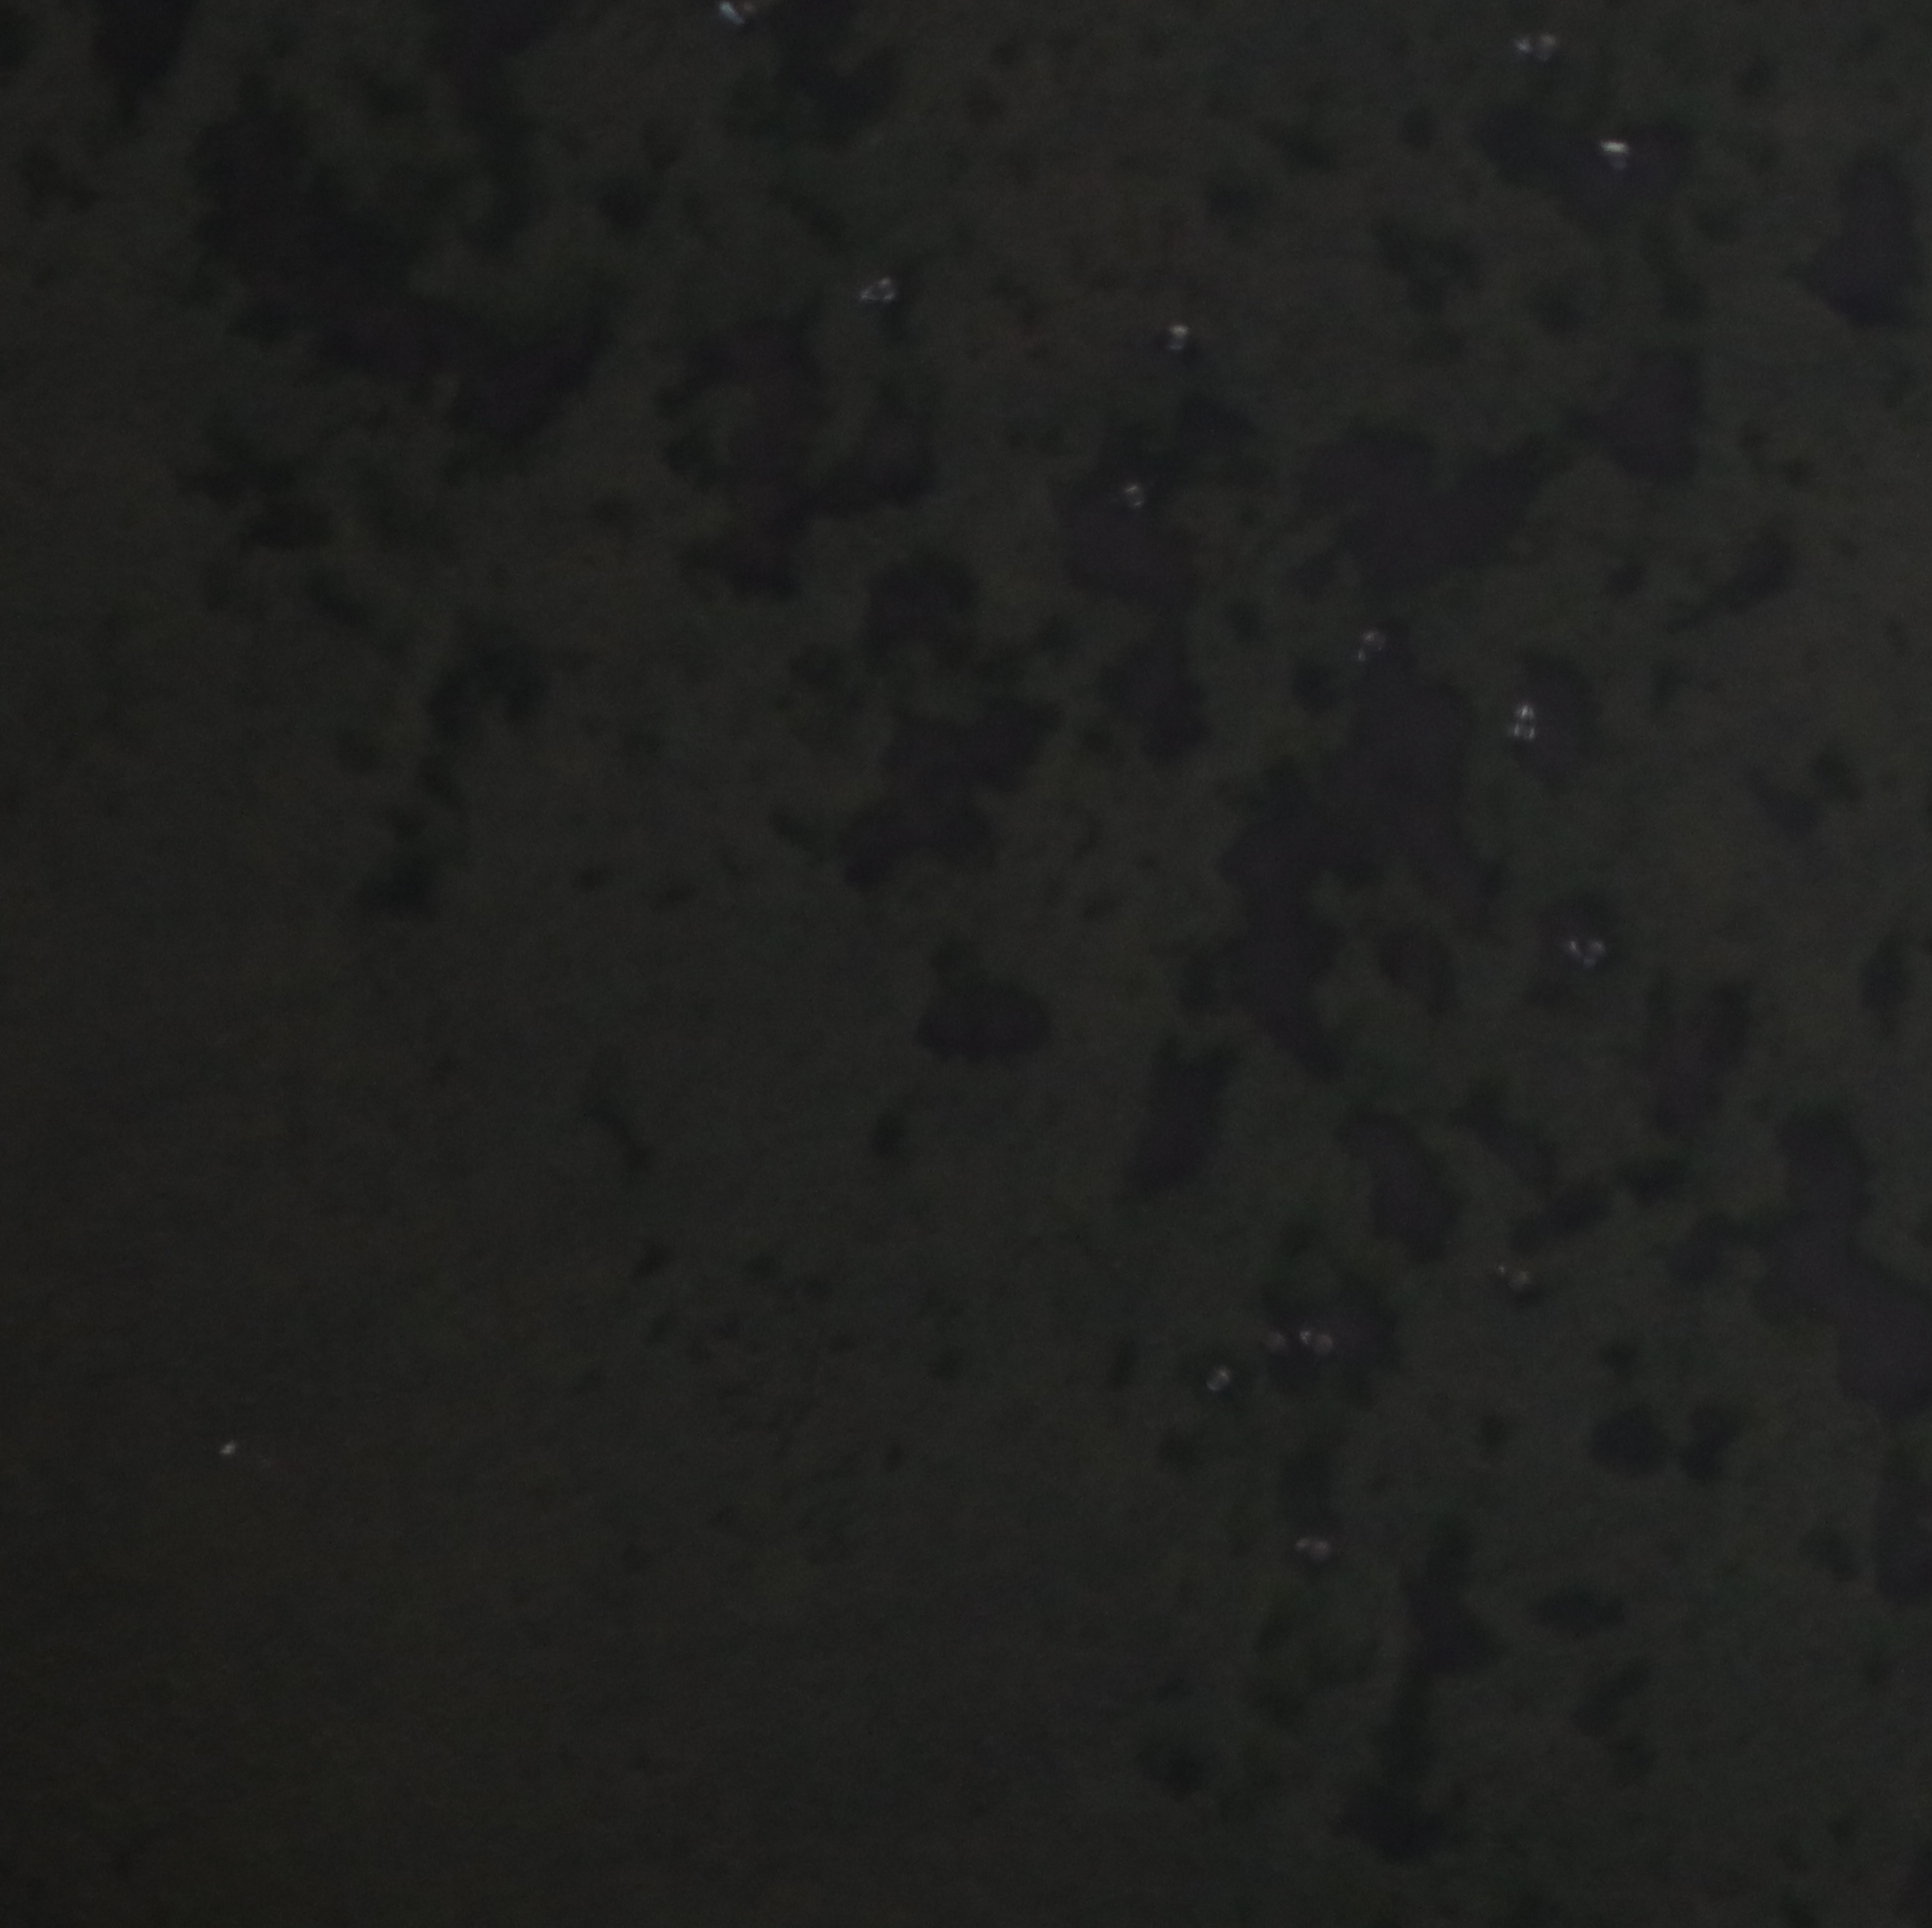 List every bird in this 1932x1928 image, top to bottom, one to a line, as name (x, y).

brant (738, 13)
brant (1538, 44)
brant (1623, 154)
brant (880, 291)
brant (1173, 337)
brant (1135, 501)
brant (1372, 640)
brant (1529, 725)
brant (1590, 951)
brant (1517, 1283)
brant (1319, 1344)
brant (1217, 1380)
brant (1314, 1553)